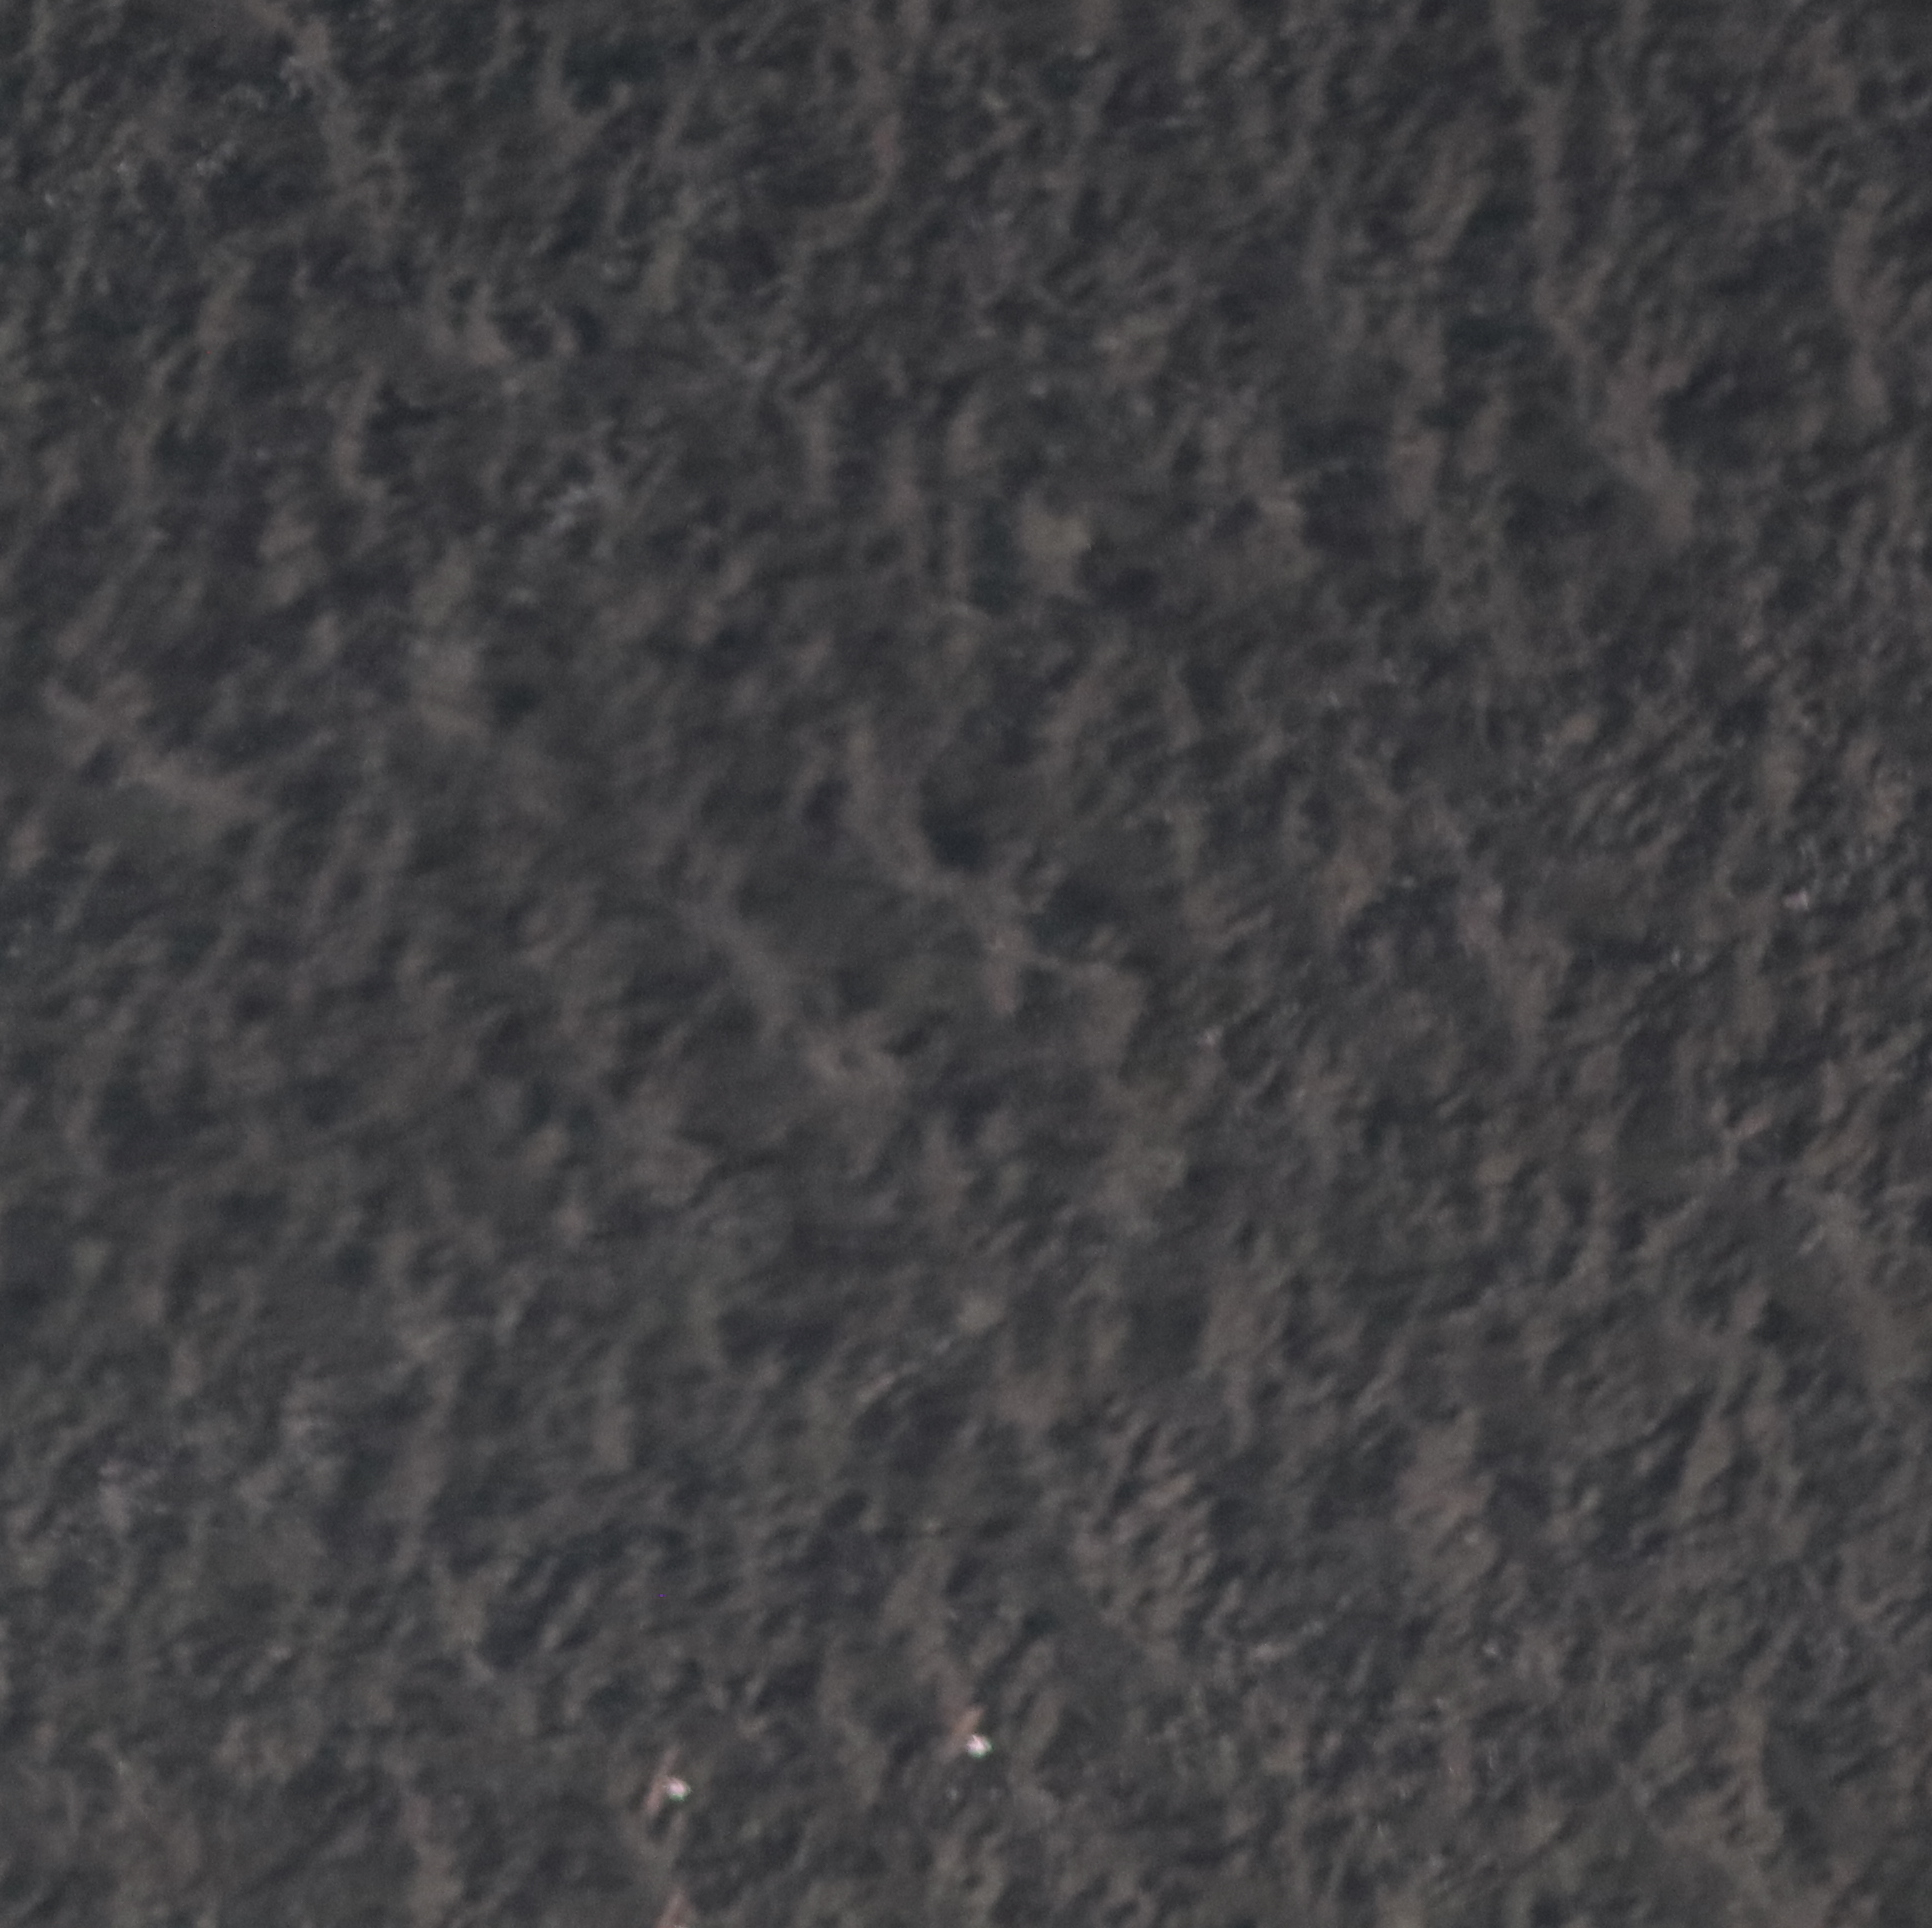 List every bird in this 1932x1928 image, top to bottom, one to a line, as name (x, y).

brant (963, 1738)
brant (662, 1782)